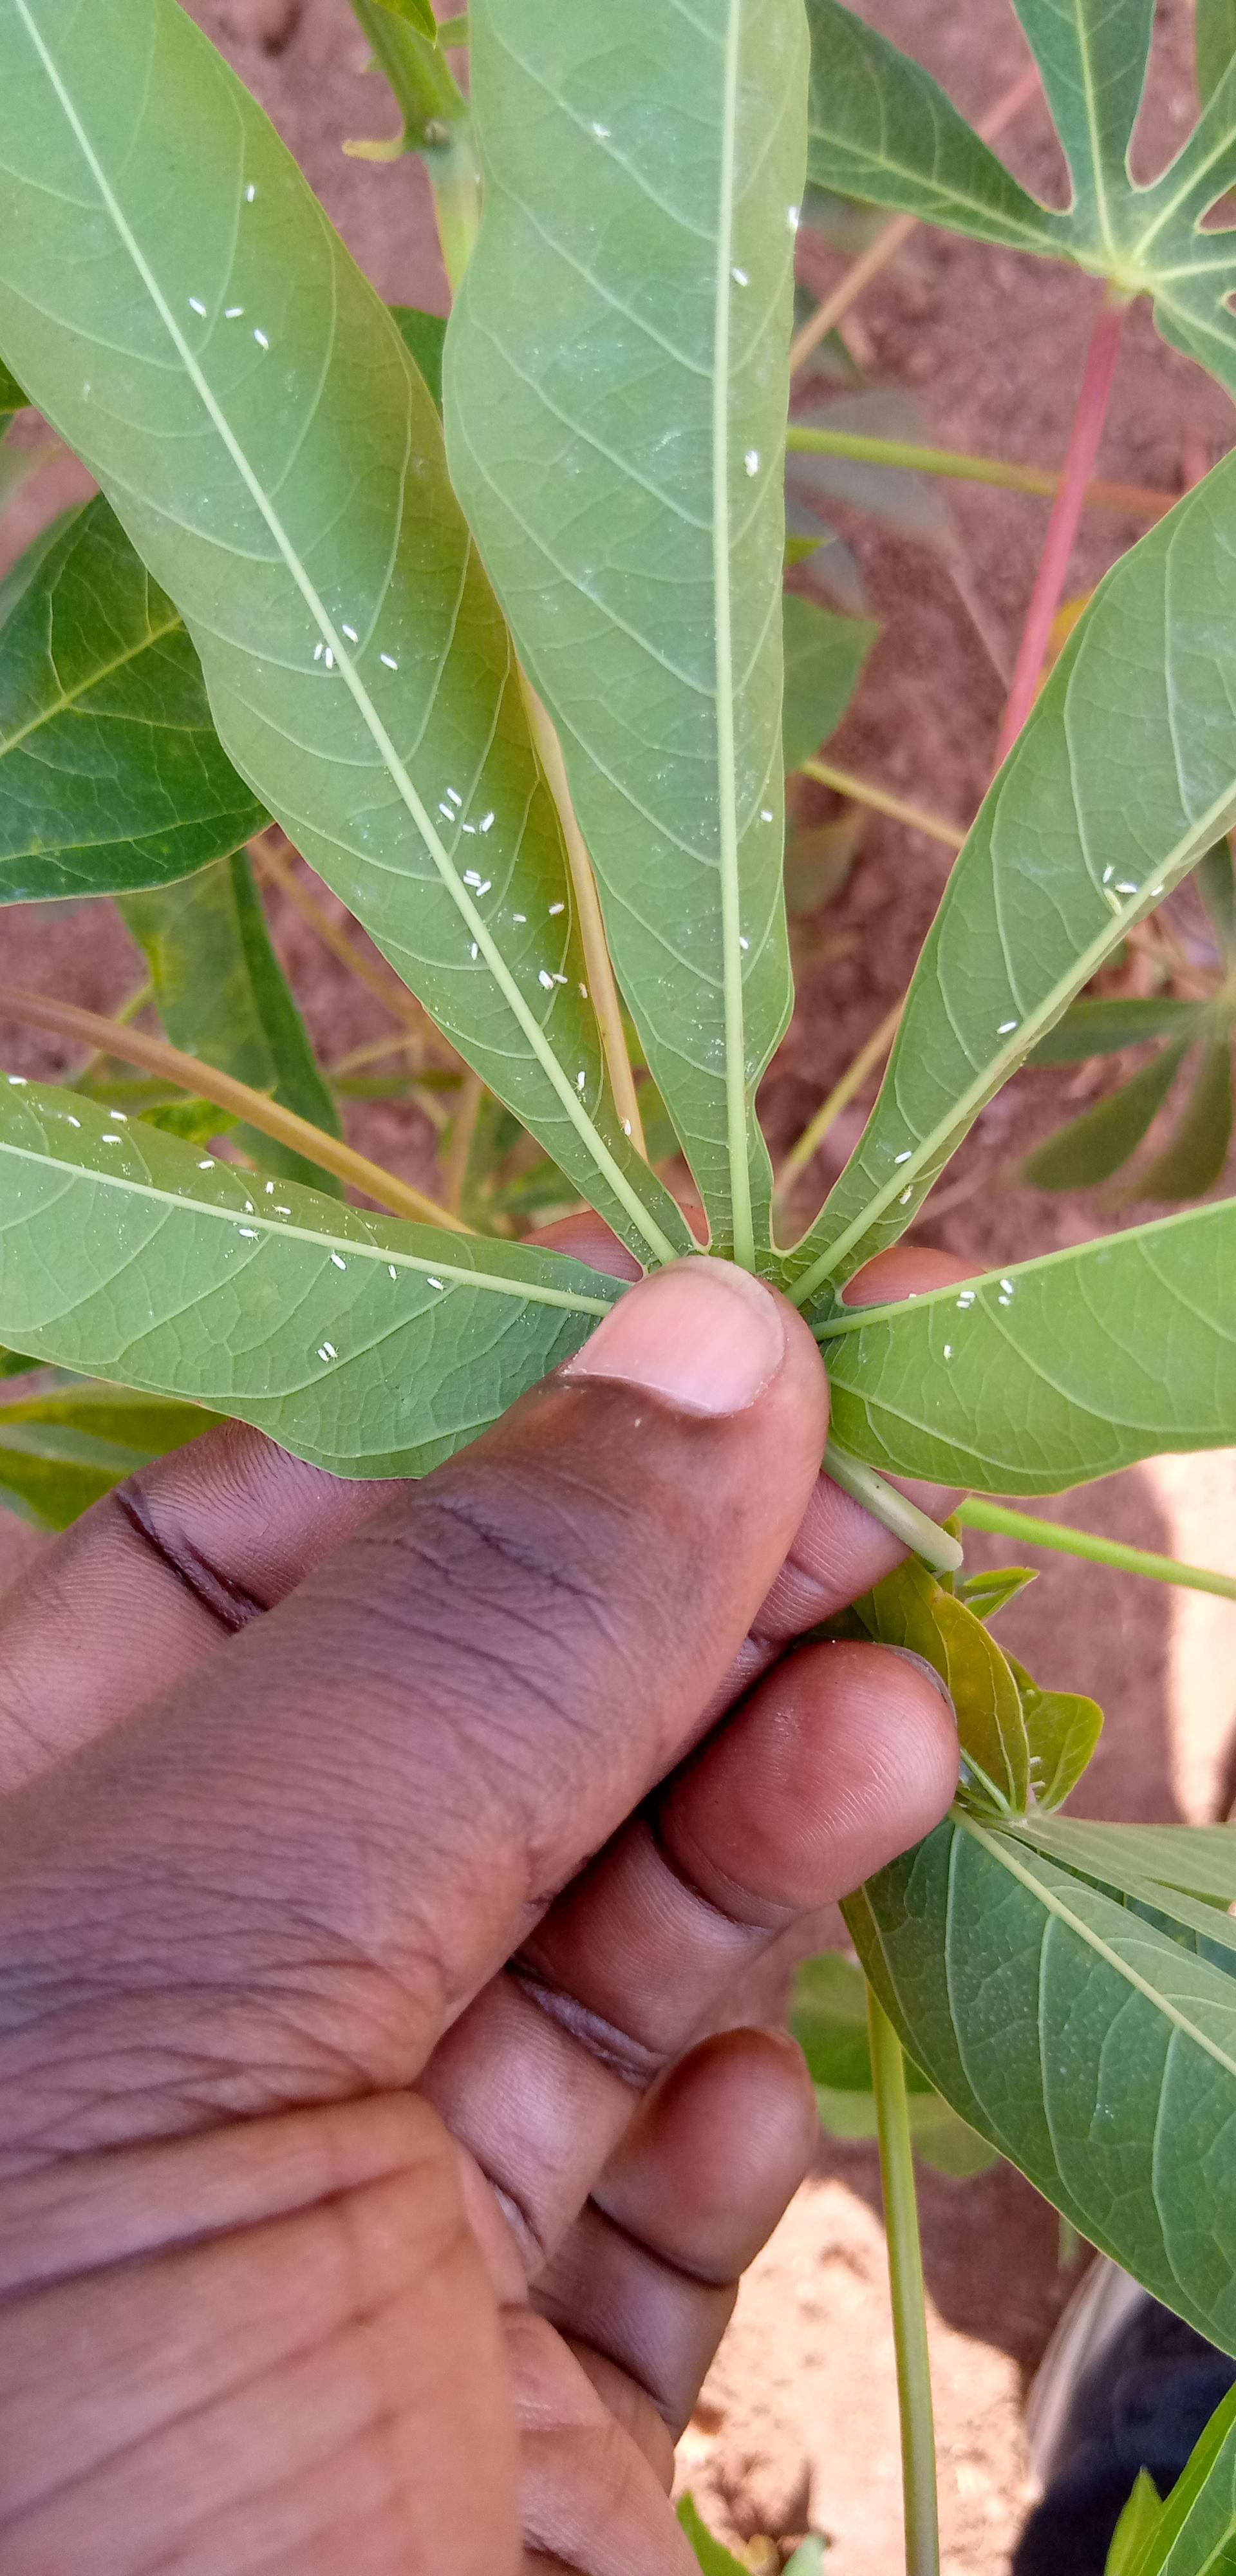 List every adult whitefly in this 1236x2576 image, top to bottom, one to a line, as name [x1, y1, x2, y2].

whitefly [590, 119, 612, 138]
whitefly [244, 180, 258, 205]
whitefly [787, 203, 800, 235]
whitefly [729, 266, 748, 288]
whitefly [187, 296, 208, 320]
whitefly [223, 307, 249, 321]
whitefly [252, 327, 274, 353]
whitefly [744, 450, 760, 478]
whitefly [339, 623, 360, 643]
whitefly [312, 640, 323, 663]
whitefly [323, 643, 335, 671]
whitefly [377, 652, 401, 672]
whitefly [445, 786, 465, 807]
whitefly [438, 803, 458, 823]
whitefly [757, 810, 773, 824]
whitefly [482, 811, 494, 832]
whitefly [459, 821, 480, 836]
whitefly [1101, 863, 1115, 886]
whitefly [463, 868, 483, 879]
whitefly [462, 876, 480, 887]
whitefly [478, 880, 492, 899]
whitefly [1113, 882, 1136, 895]
whitefly [1150, 882, 1165, 898]
whitefly [548, 902, 564, 916]
whitefly [510, 912, 529, 926]
whitefly [738, 934, 752, 951]
whitefly [467, 940, 479, 962]
whitefly [538, 968, 552, 990]
whitefly [552, 972, 568, 986]
whitefly [577, 982, 592, 999]
whitefly [996, 1021, 1016, 1037]
whitefly [574, 1068, 587, 1096]
whitefly [6, 1074, 30, 1087]
whitefly [106, 1109, 129, 1122]
whitefly [66, 1115, 81, 1128]
whitefly [621, 1117, 635, 1137]
whitefly [100, 1133, 122, 1145]
whitefly [895, 1150, 913, 1166]
whitefly [196, 1155, 217, 1170]
whitefly [263, 1180, 277, 1197]
whitefly [897, 1185, 913, 1206]
whitefly [243, 1199, 257, 1215]
whitefly [272, 1204, 291, 1217]
whitefly [234, 1227, 261, 1241]
whitefly [328, 1251, 348, 1271]
whitefly [387, 1262, 398, 1281]
whitefly [426, 1276, 445, 1292]
whitefly [998, 1278, 1015, 1294]
whitefly [957, 1289, 977, 1299]
whitefly [996, 1294, 1012, 1309]
whitefly [953, 1298, 971, 1311]
whitefly [321, 1340, 339, 1359]
whitefly [941, 1343, 955, 1361]
whitefly [314, 1347, 330, 1363]